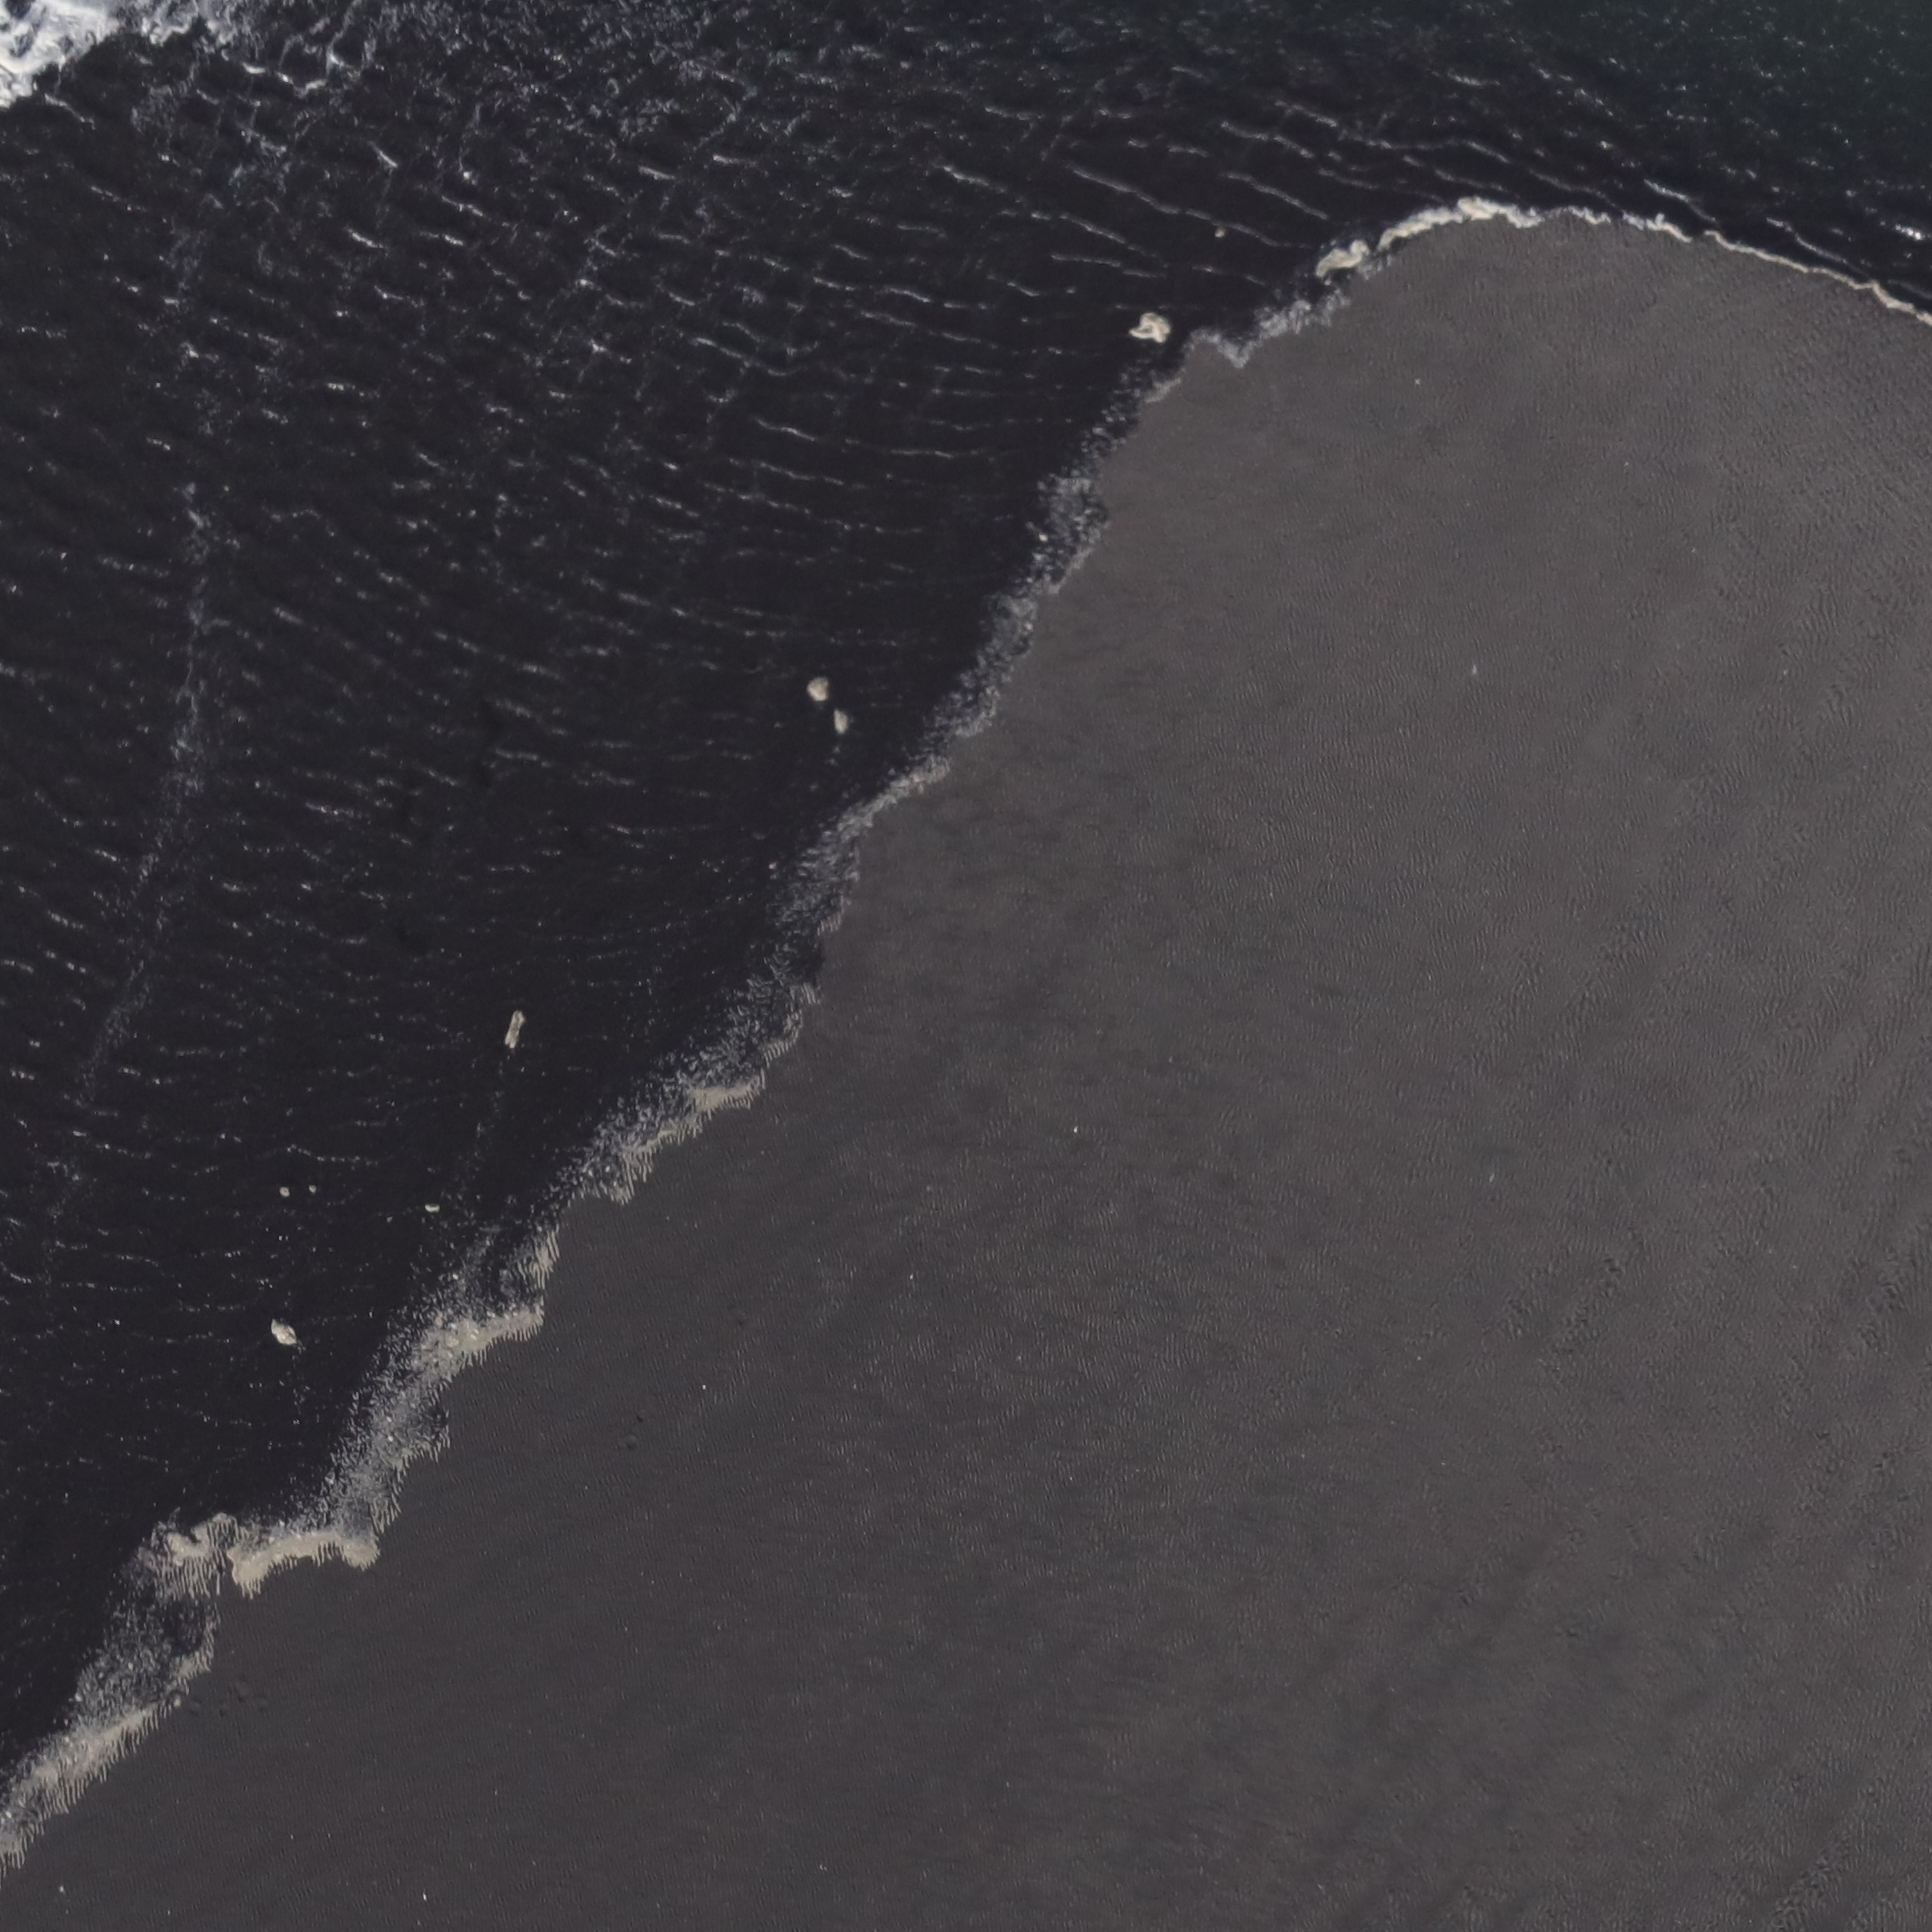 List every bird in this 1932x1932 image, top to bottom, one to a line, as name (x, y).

None